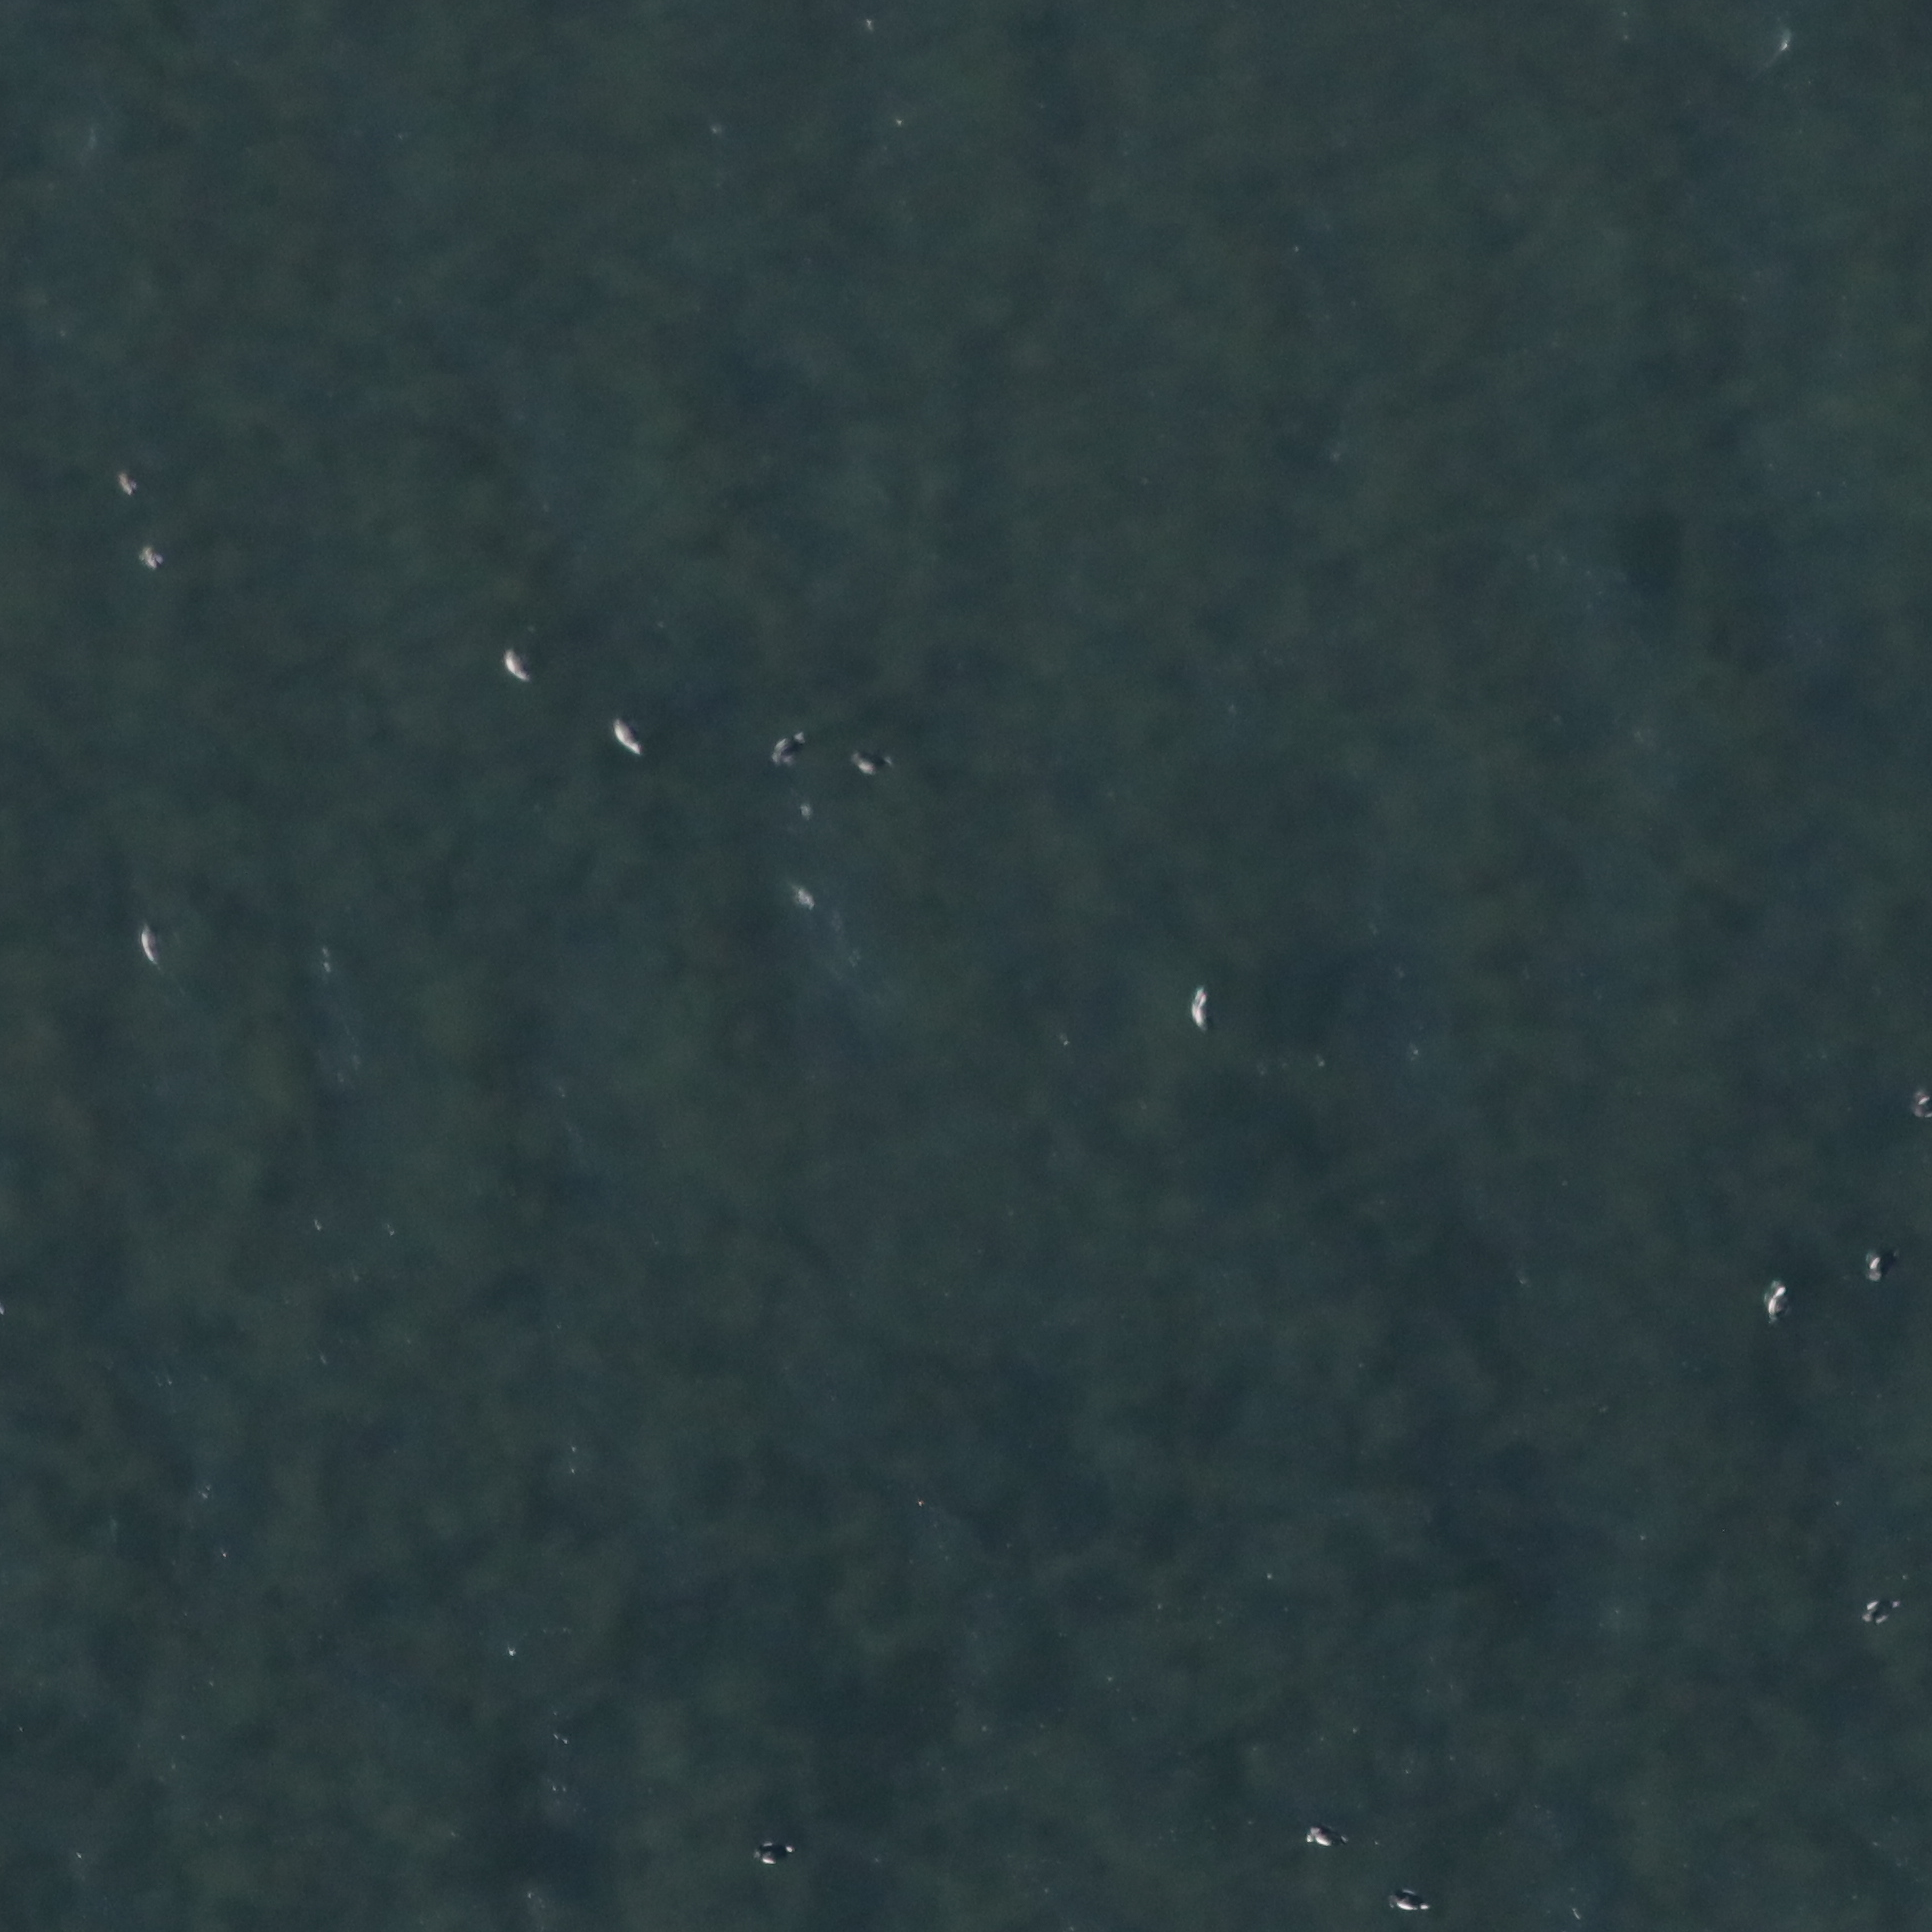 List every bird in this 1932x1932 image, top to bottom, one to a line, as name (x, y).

other bird (126, 486)
other bird (153, 560)
brant (522, 666)
brant (628, 735)
brant (786, 748)
brant (869, 762)
brant (153, 940)
brant (1200, 1011)
brant (1931, 1106)
brant (1884, 1267)
brant (1778, 1303)
brant (1881, 1611)
brant (1323, 1835)
brant (773, 1851)
brant (1409, 1901)